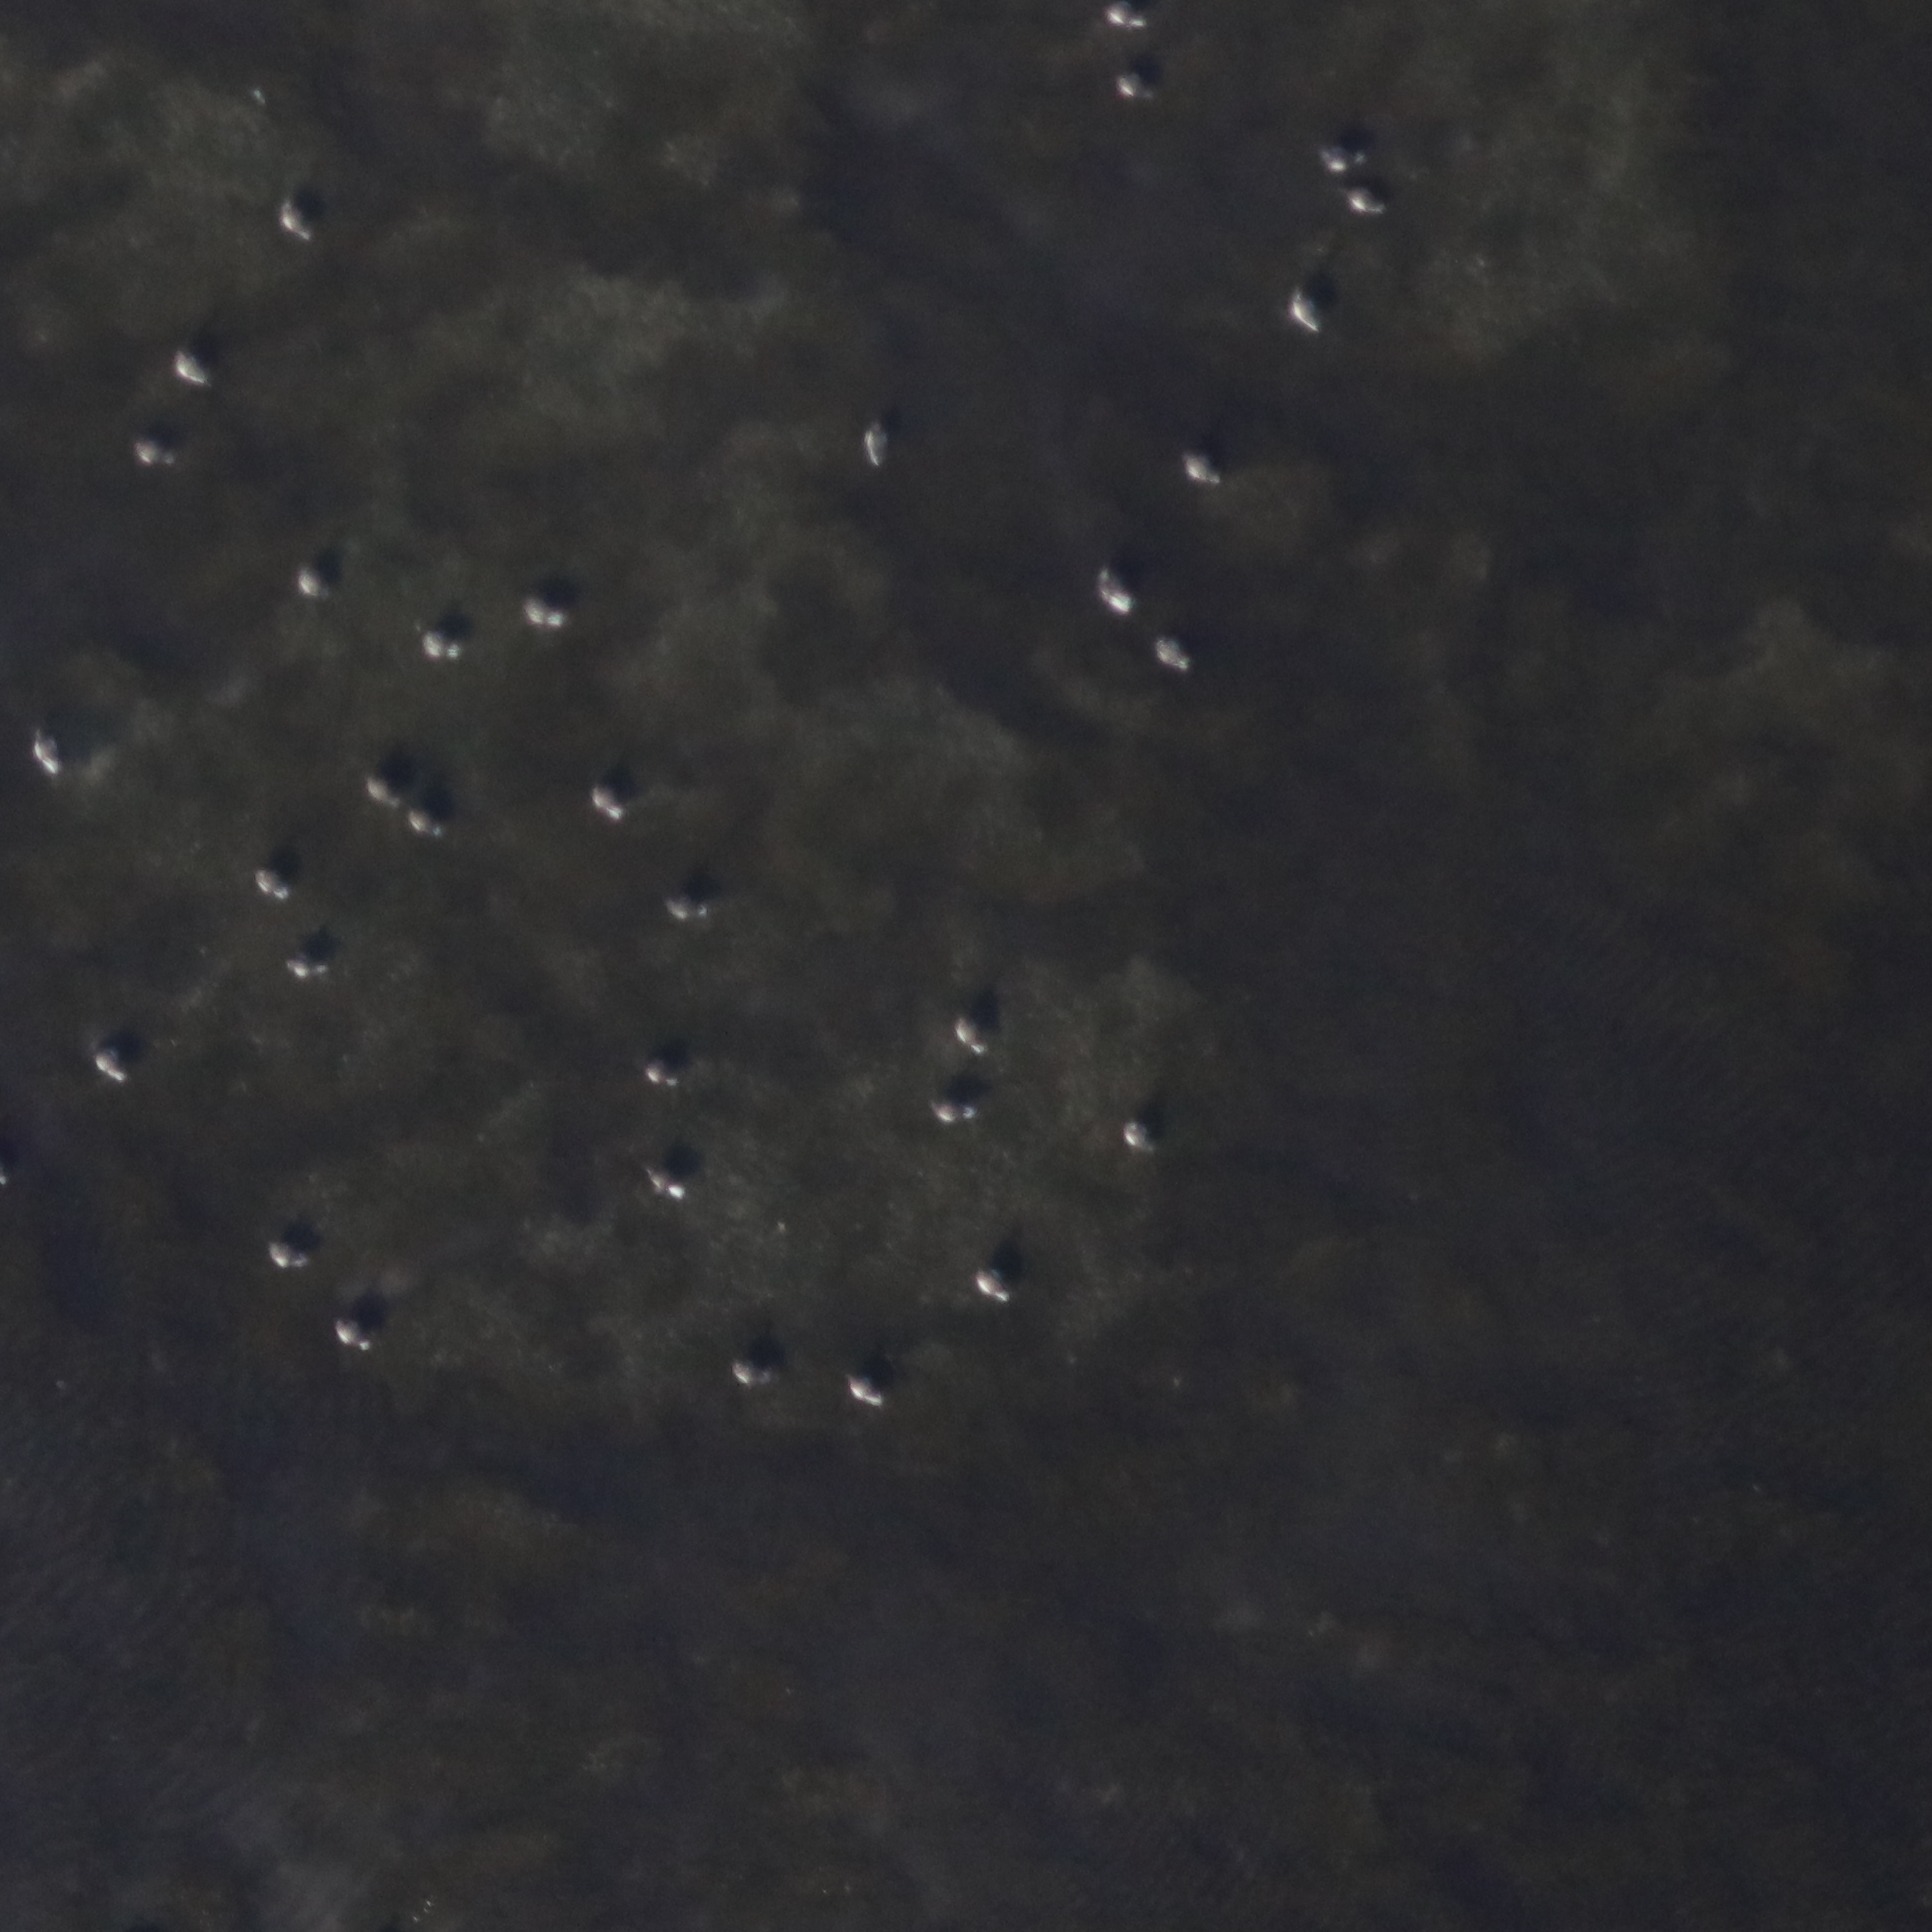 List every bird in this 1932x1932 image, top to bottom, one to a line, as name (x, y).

brant (1132, 16)
brant (1130, 85)
brant (1342, 157)
brant (1362, 199)
brant (296, 217)
brant (1303, 302)
brant (190, 367)
brant (877, 442)
brant (151, 450)
brant (1203, 463)
brant (311, 581)
brant (1120, 601)
brant (543, 614)
brant (441, 643)
brant (1180, 655)
brant (48, 748)
brant (382, 790)
brant (617, 807)
brant (423, 818)
brant (272, 882)
brant (685, 907)
brant (303, 967)
brant (973, 1034)
brant (110, 1062)
brant (659, 1071)
brant (949, 1110)
brant (1136, 1128)
brant (667, 1187)
brant (289, 1257)
brant (994, 1281)
brant (352, 1330)
brant (749, 1370)
brant (864, 1389)